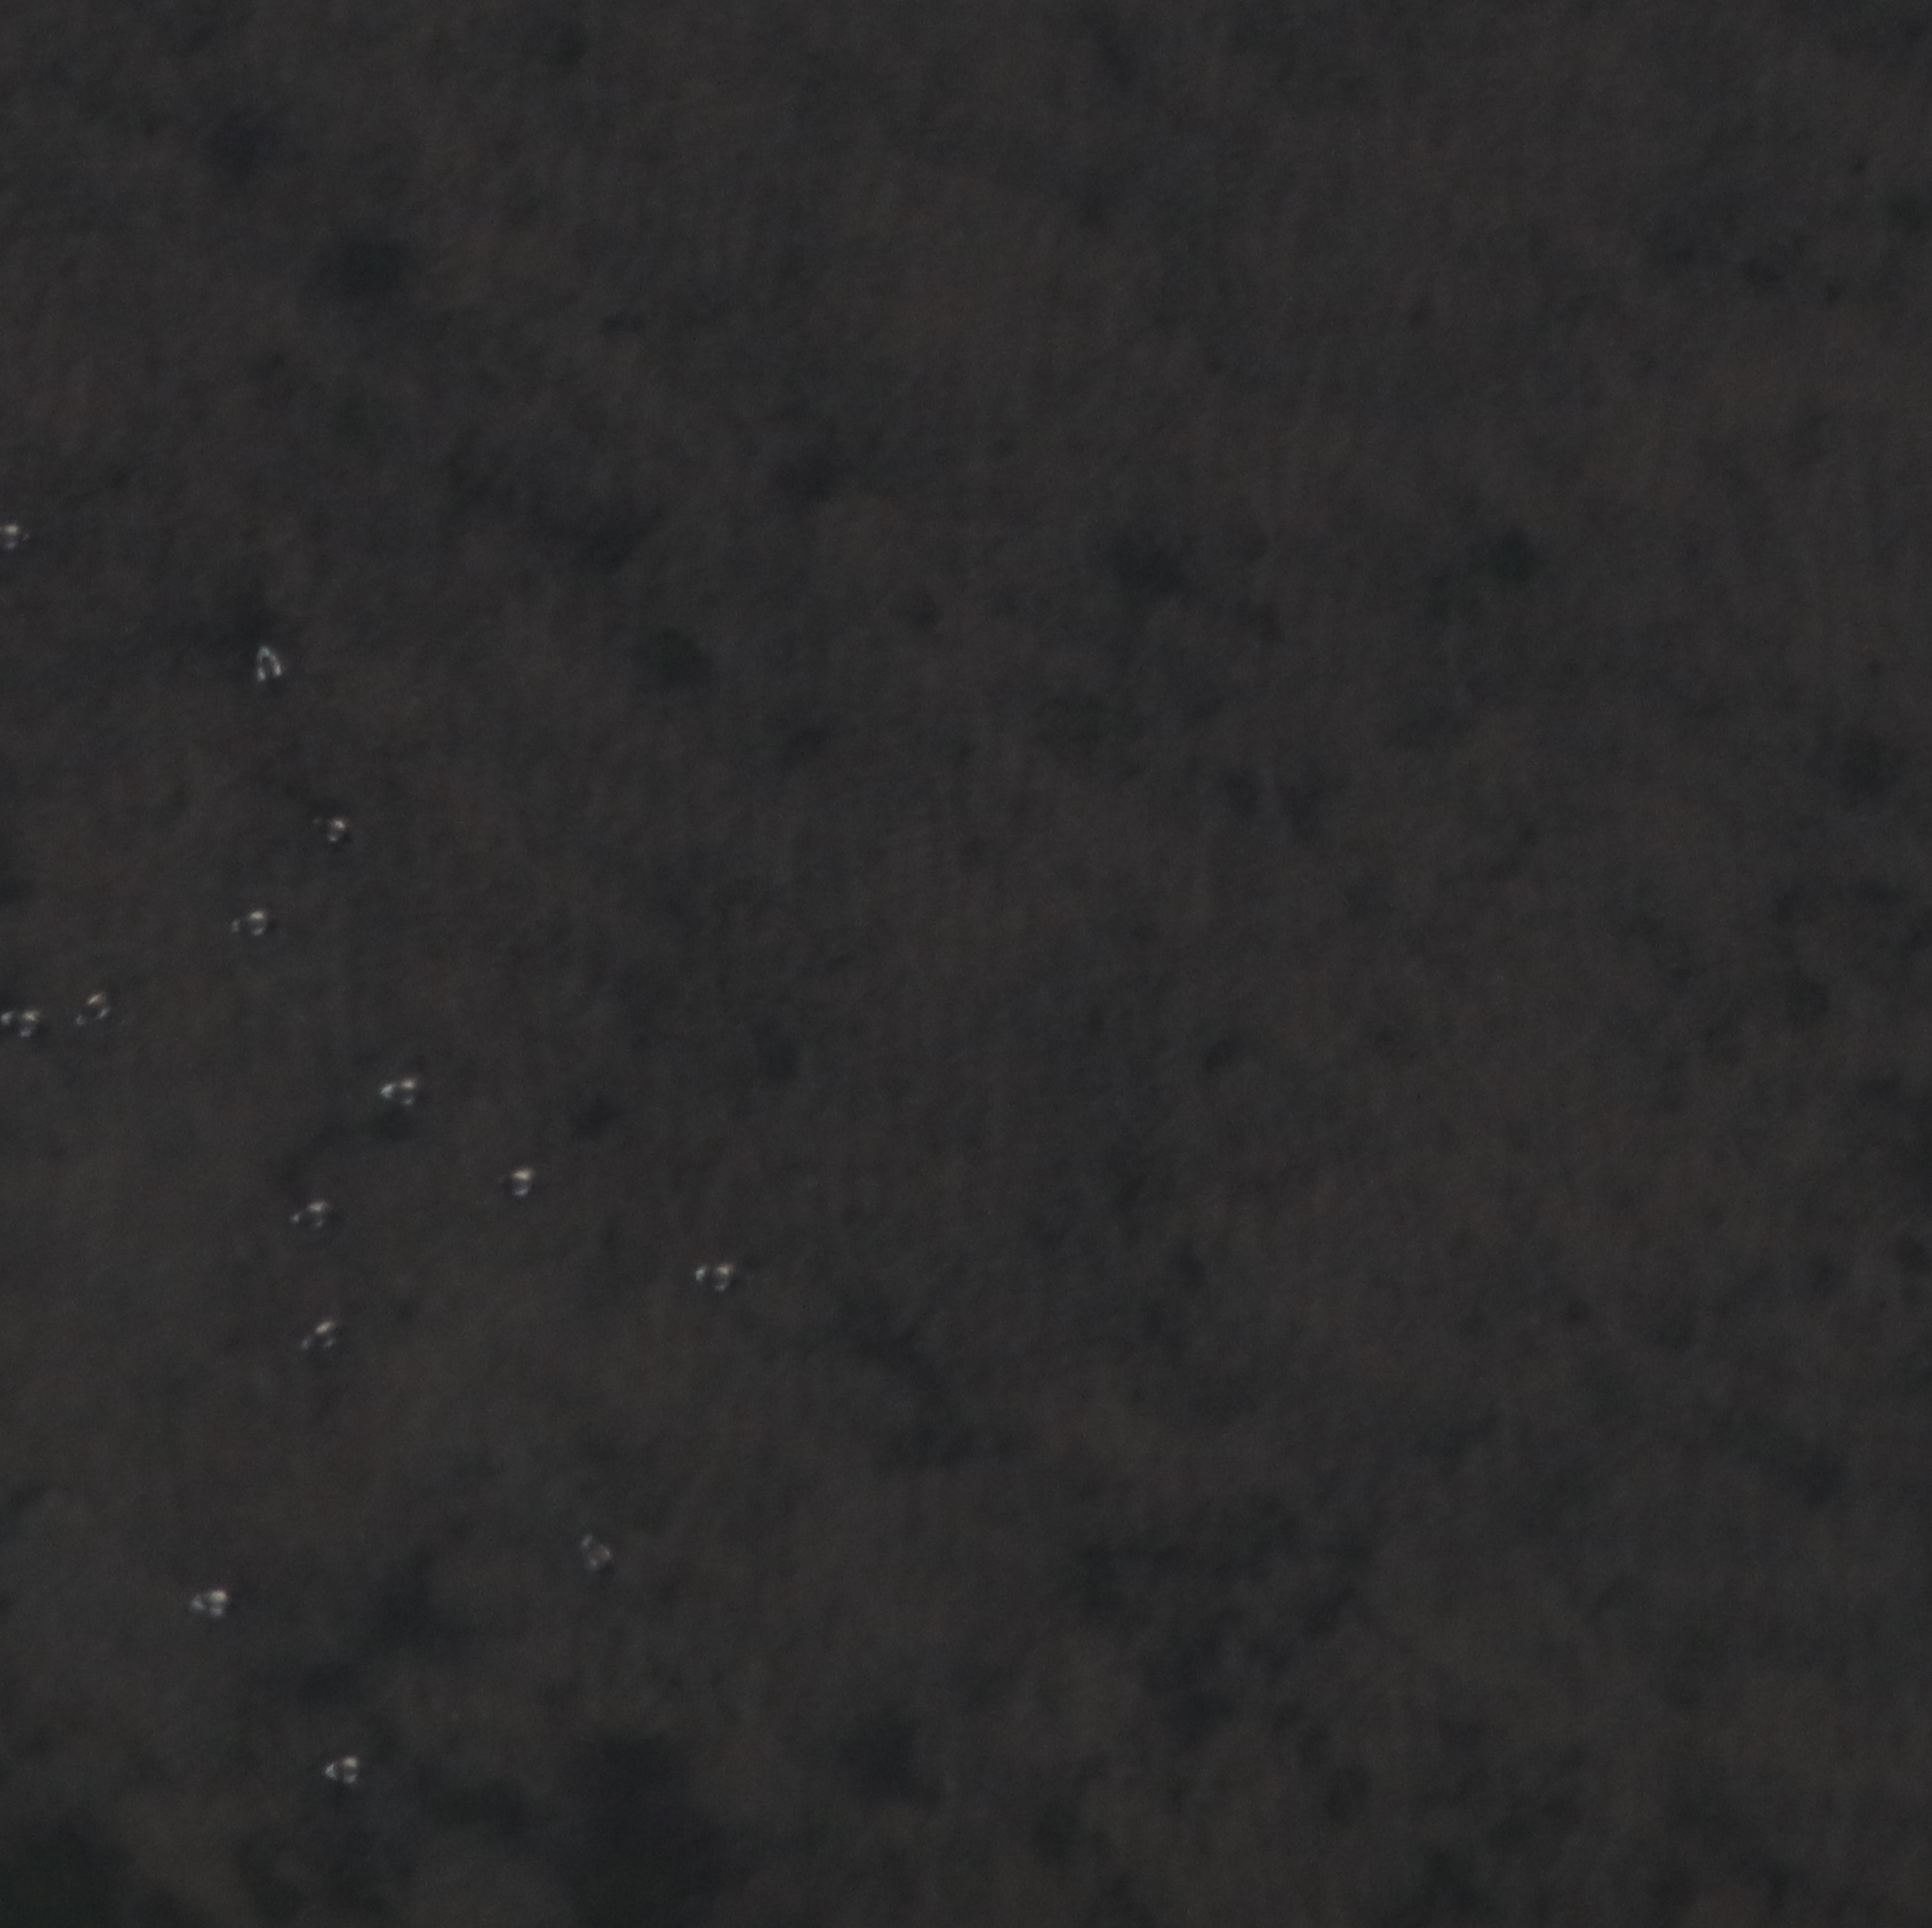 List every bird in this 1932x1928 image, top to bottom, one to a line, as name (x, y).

brant (6, 536)
brant (270, 666)
brant (330, 830)
brant (257, 923)
brant (92, 1004)
brant (25, 1022)
brant (398, 1093)
brant (519, 1181)
brant (312, 1208)
brant (714, 1276)
brant (324, 1338)
brant (599, 1553)
brant (212, 1602)
brant (345, 1771)